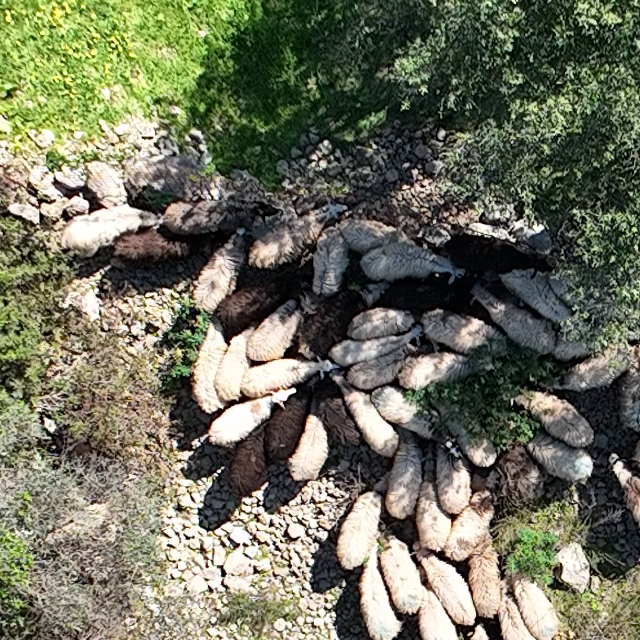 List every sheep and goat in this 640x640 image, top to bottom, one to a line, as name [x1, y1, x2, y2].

sheep [158, 201, 280, 233]
sheep [248, 204, 348, 267]
sheep [61, 208, 161, 257]
sheep [336, 218, 420, 254]
sheep [311, 227, 347, 292]
sheep [114, 228, 185, 267]
sheep [192, 228, 246, 311]
sheep [357, 246, 467, 279]
sheep [548, 268, 628, 321]
sheep [500, 272, 573, 326]
sheep [217, 282, 293, 326]
sheep [297, 282, 390, 360]
sheep [470, 285, 557, 354]
sheep [245, 296, 305, 362]
sheep [347, 308, 412, 339]
sheep [421, 308, 506, 354]
sheep [191, 317, 227, 415]
sheep [216, 325, 255, 401]
sheep [328, 325, 419, 367]
sheep [347, 334, 420, 389]
sheep [618, 334, 639, 430]
sheep [551, 339, 601, 358]
sheep [558, 340, 634, 388]
sheep [397, 353, 494, 388]
sheep [242, 359, 331, 398]
sheep [329, 375, 399, 457]
sheep [262, 376, 317, 460]
sheep [634, 378, 639, 476]
sheep [207, 387, 296, 445]
sheep [510, 391, 594, 445]
sheep [286, 397, 328, 481]
sheep [430, 399, 496, 468]
sheep [226, 420, 271, 493]
sheep [384, 427, 422, 520]
sheep [524, 428, 594, 484]
sheep [434, 442, 472, 514]
sheep [415, 443, 451, 550]
sheep [497, 445, 542, 488]
sheep [609, 453, 639, 544]
sheep [336, 474, 390, 570]
sheep [446, 493, 496, 558]
sheep [381, 533, 428, 613]
sheep [468, 535, 503, 619]
sheep [412, 541, 476, 626]
sheep [363, 543, 402, 639]
sheep [515, 579, 559, 639]
sheep [499, 582, 547, 639]
sheep [419, 590, 461, 639]
sheep [460, 623, 499, 639]